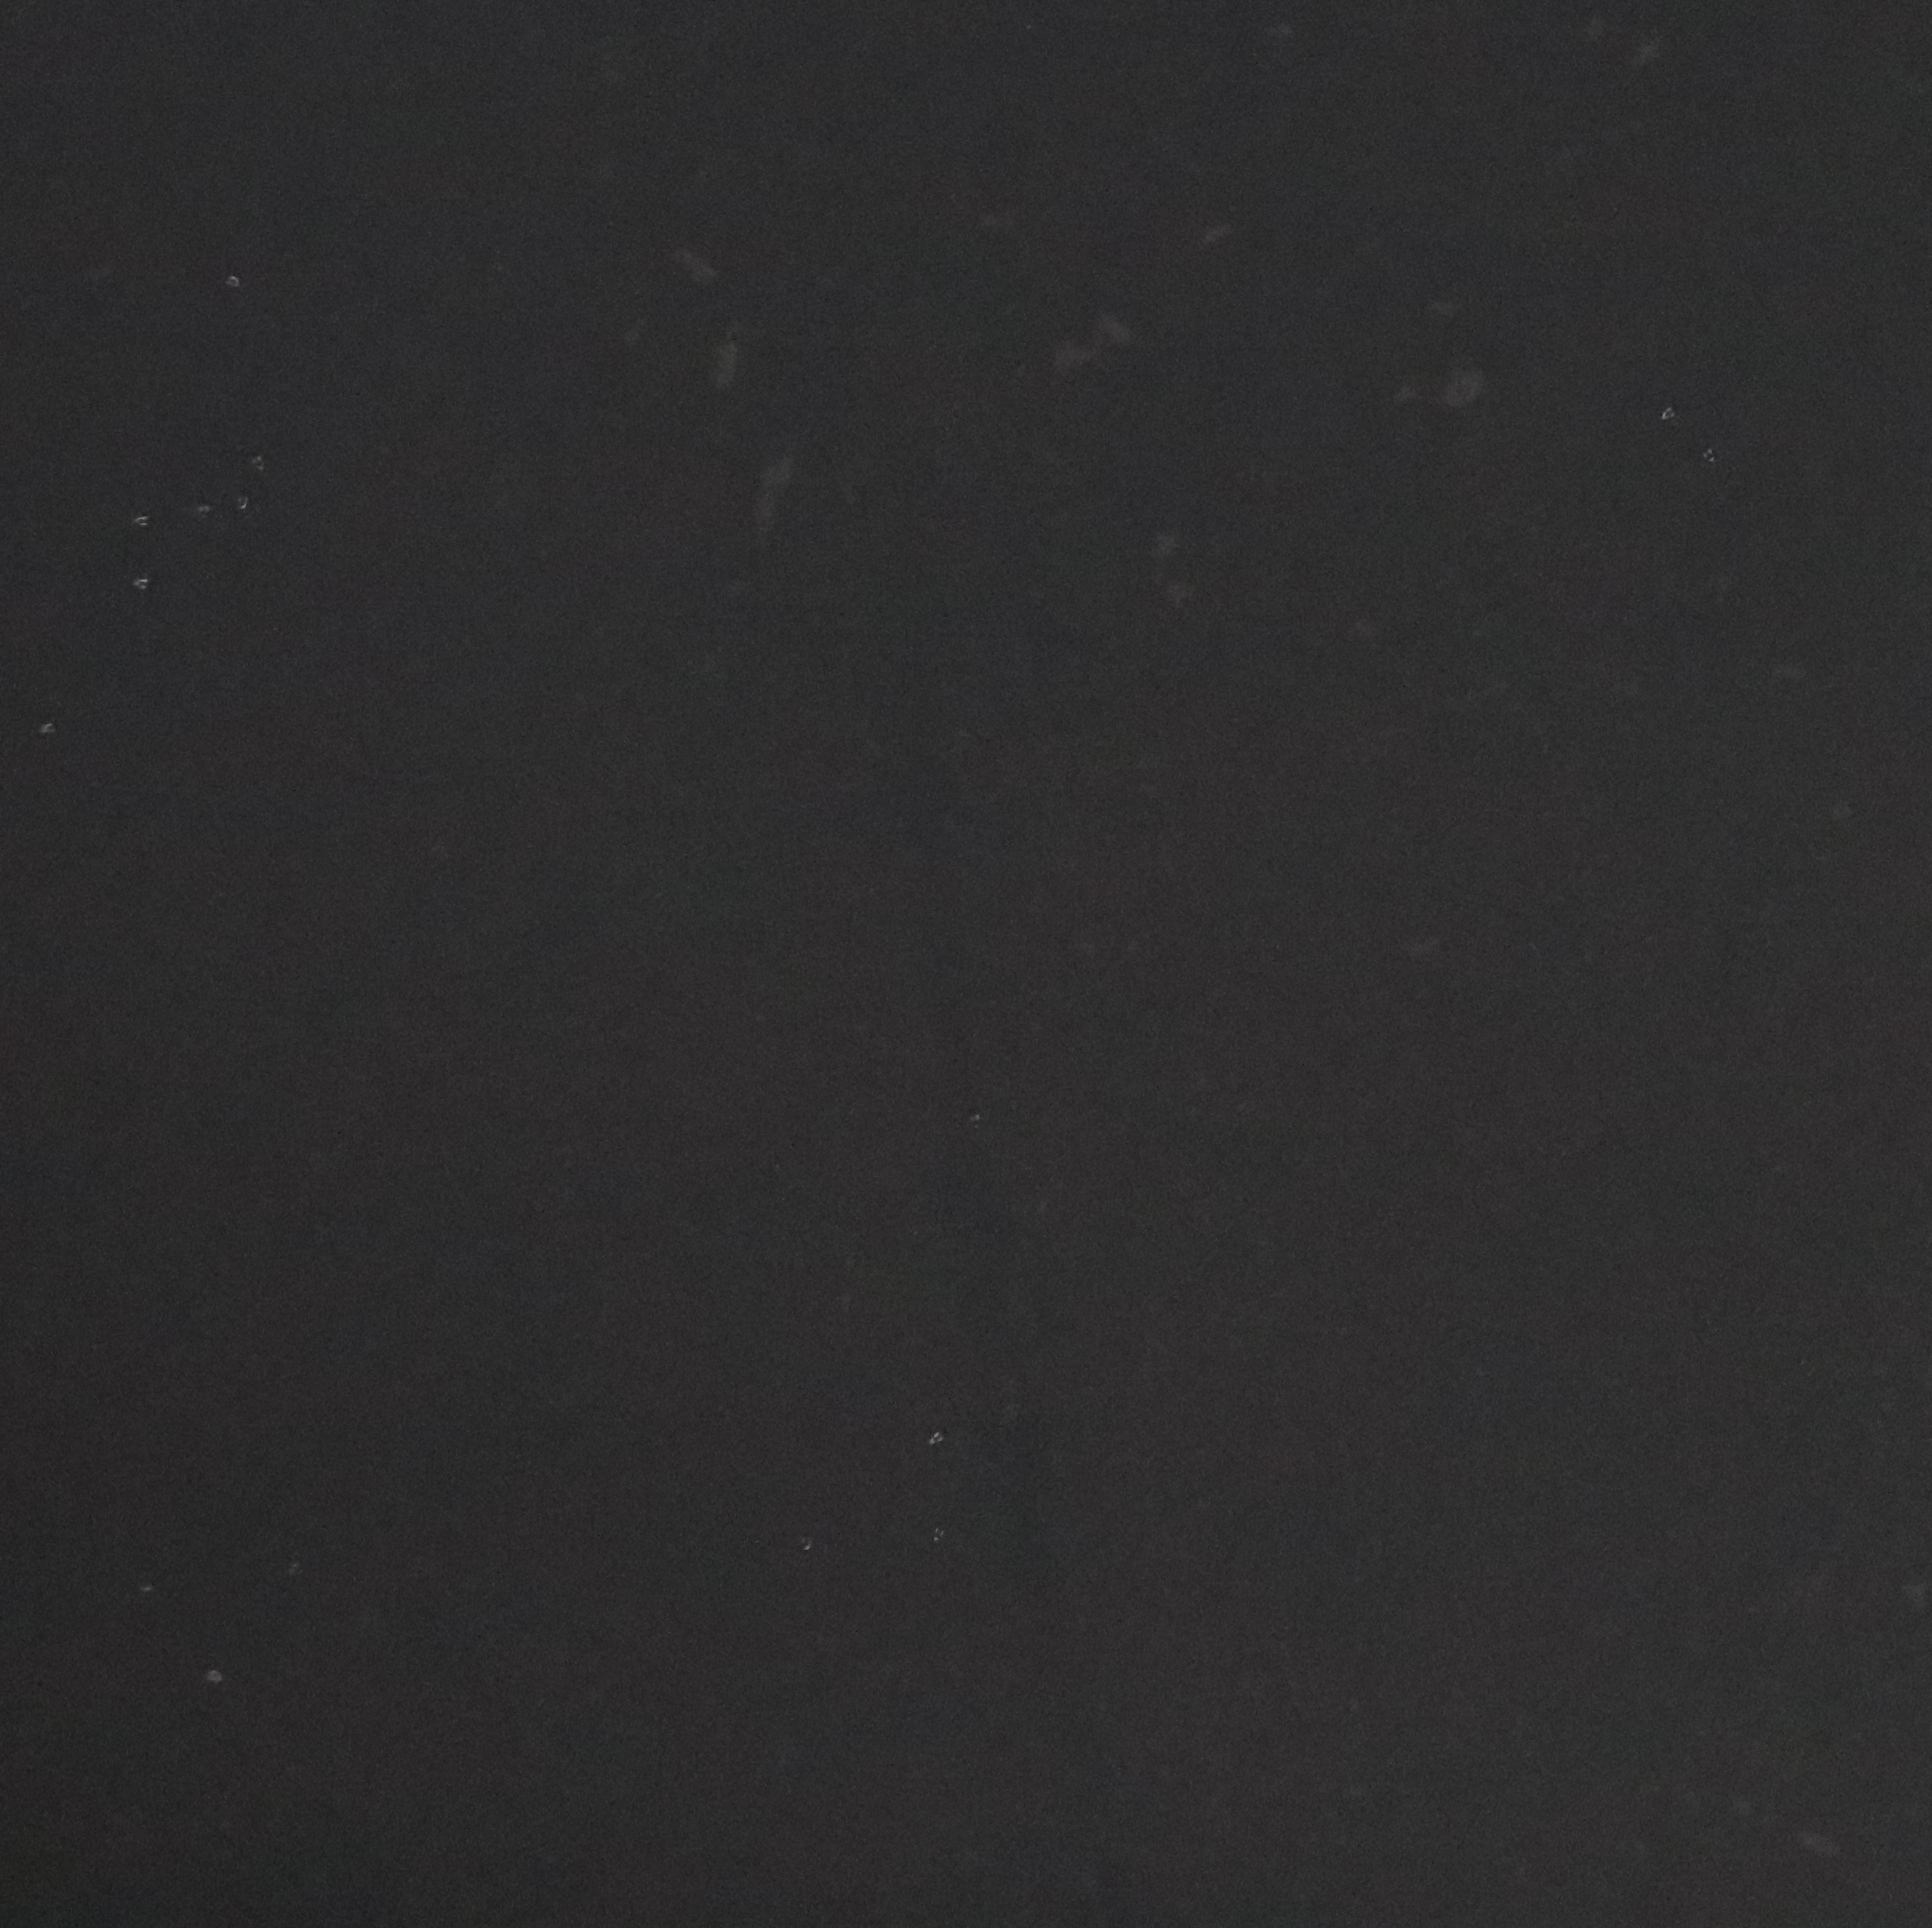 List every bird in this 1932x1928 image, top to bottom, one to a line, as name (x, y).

brant (230, 284)
brant (1667, 412)
brant (1709, 456)
brant (256, 463)
brant (244, 504)
brant (204, 509)
brant (140, 517)
brant (141, 582)
brant (46, 726)
brant (975, 1117)
brant (938, 1440)
brant (938, 1533)
brant (806, 1541)
brant (294, 1567)
brant (142, 1584)
brant (212, 1673)